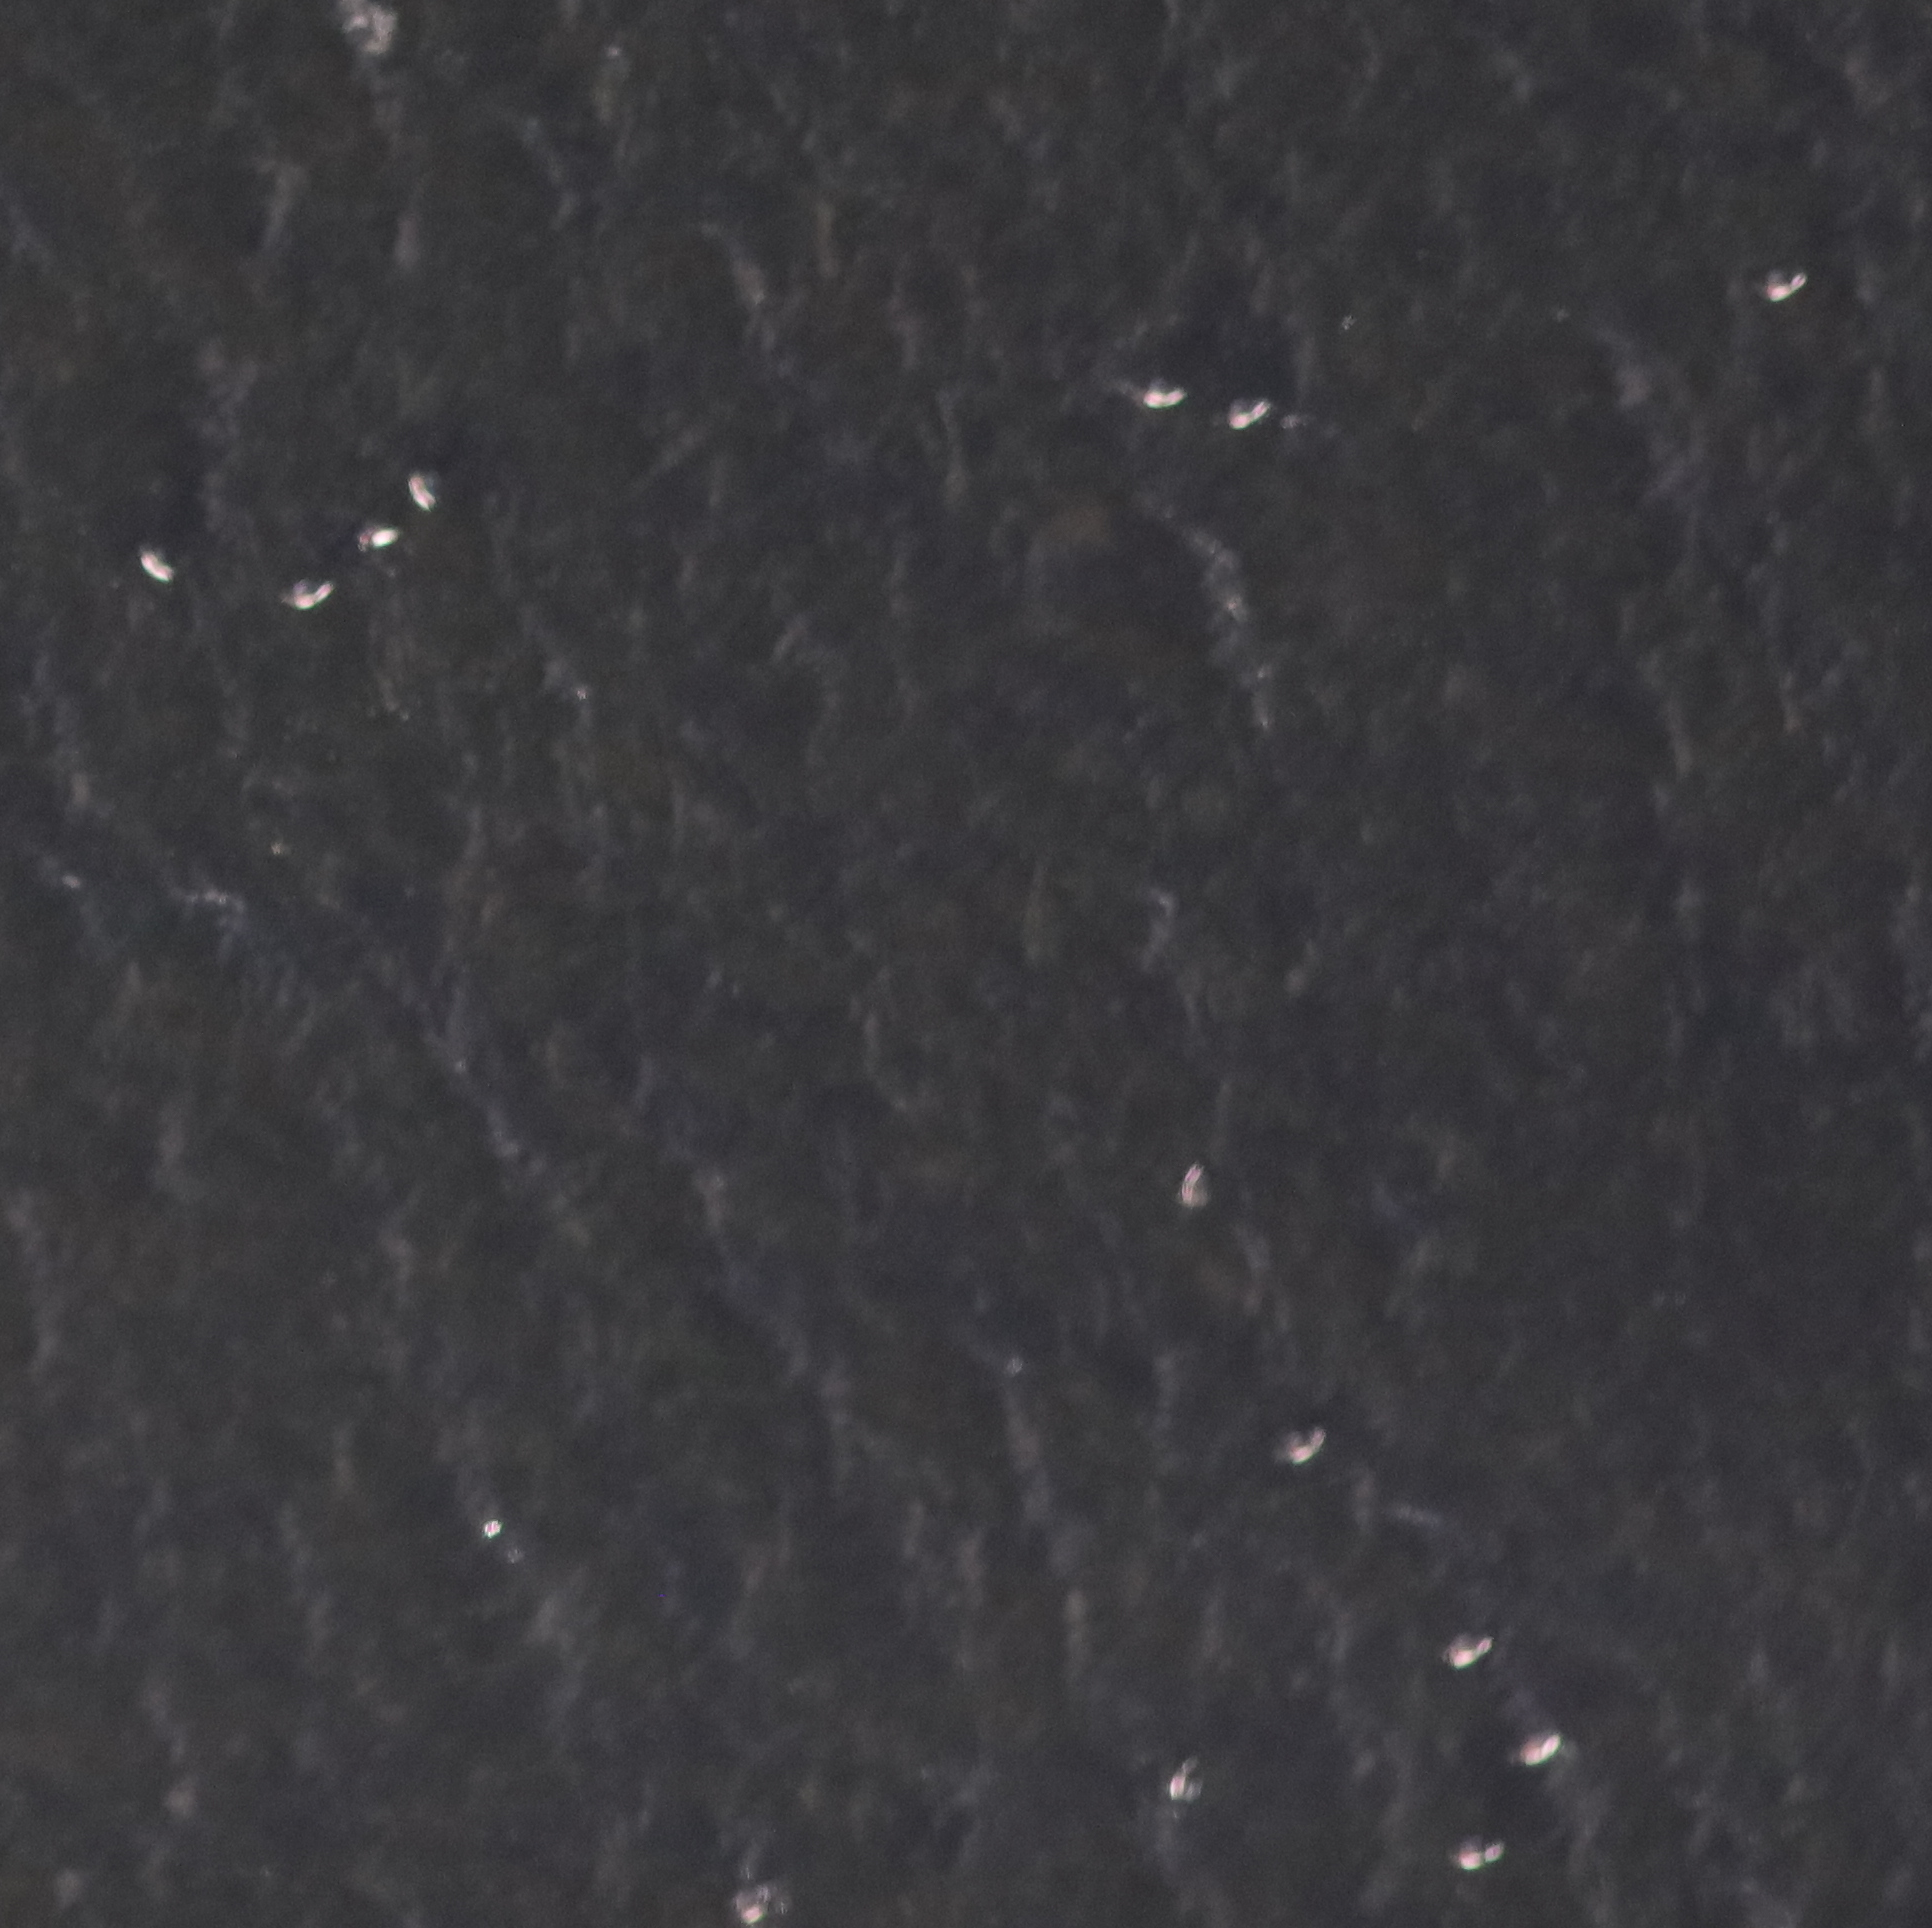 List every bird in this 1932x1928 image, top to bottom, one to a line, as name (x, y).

brant (1787, 286)
brant (1164, 393)
brant (1249, 414)
brant (422, 490)
brant (383, 532)
brant (163, 563)
brant (313, 590)
brant (1195, 1190)
brant (1302, 1445)
brant (1468, 1643)
brant (1537, 1755)
brant (1178, 1794)
brant (1484, 1857)
brant (759, 1902)